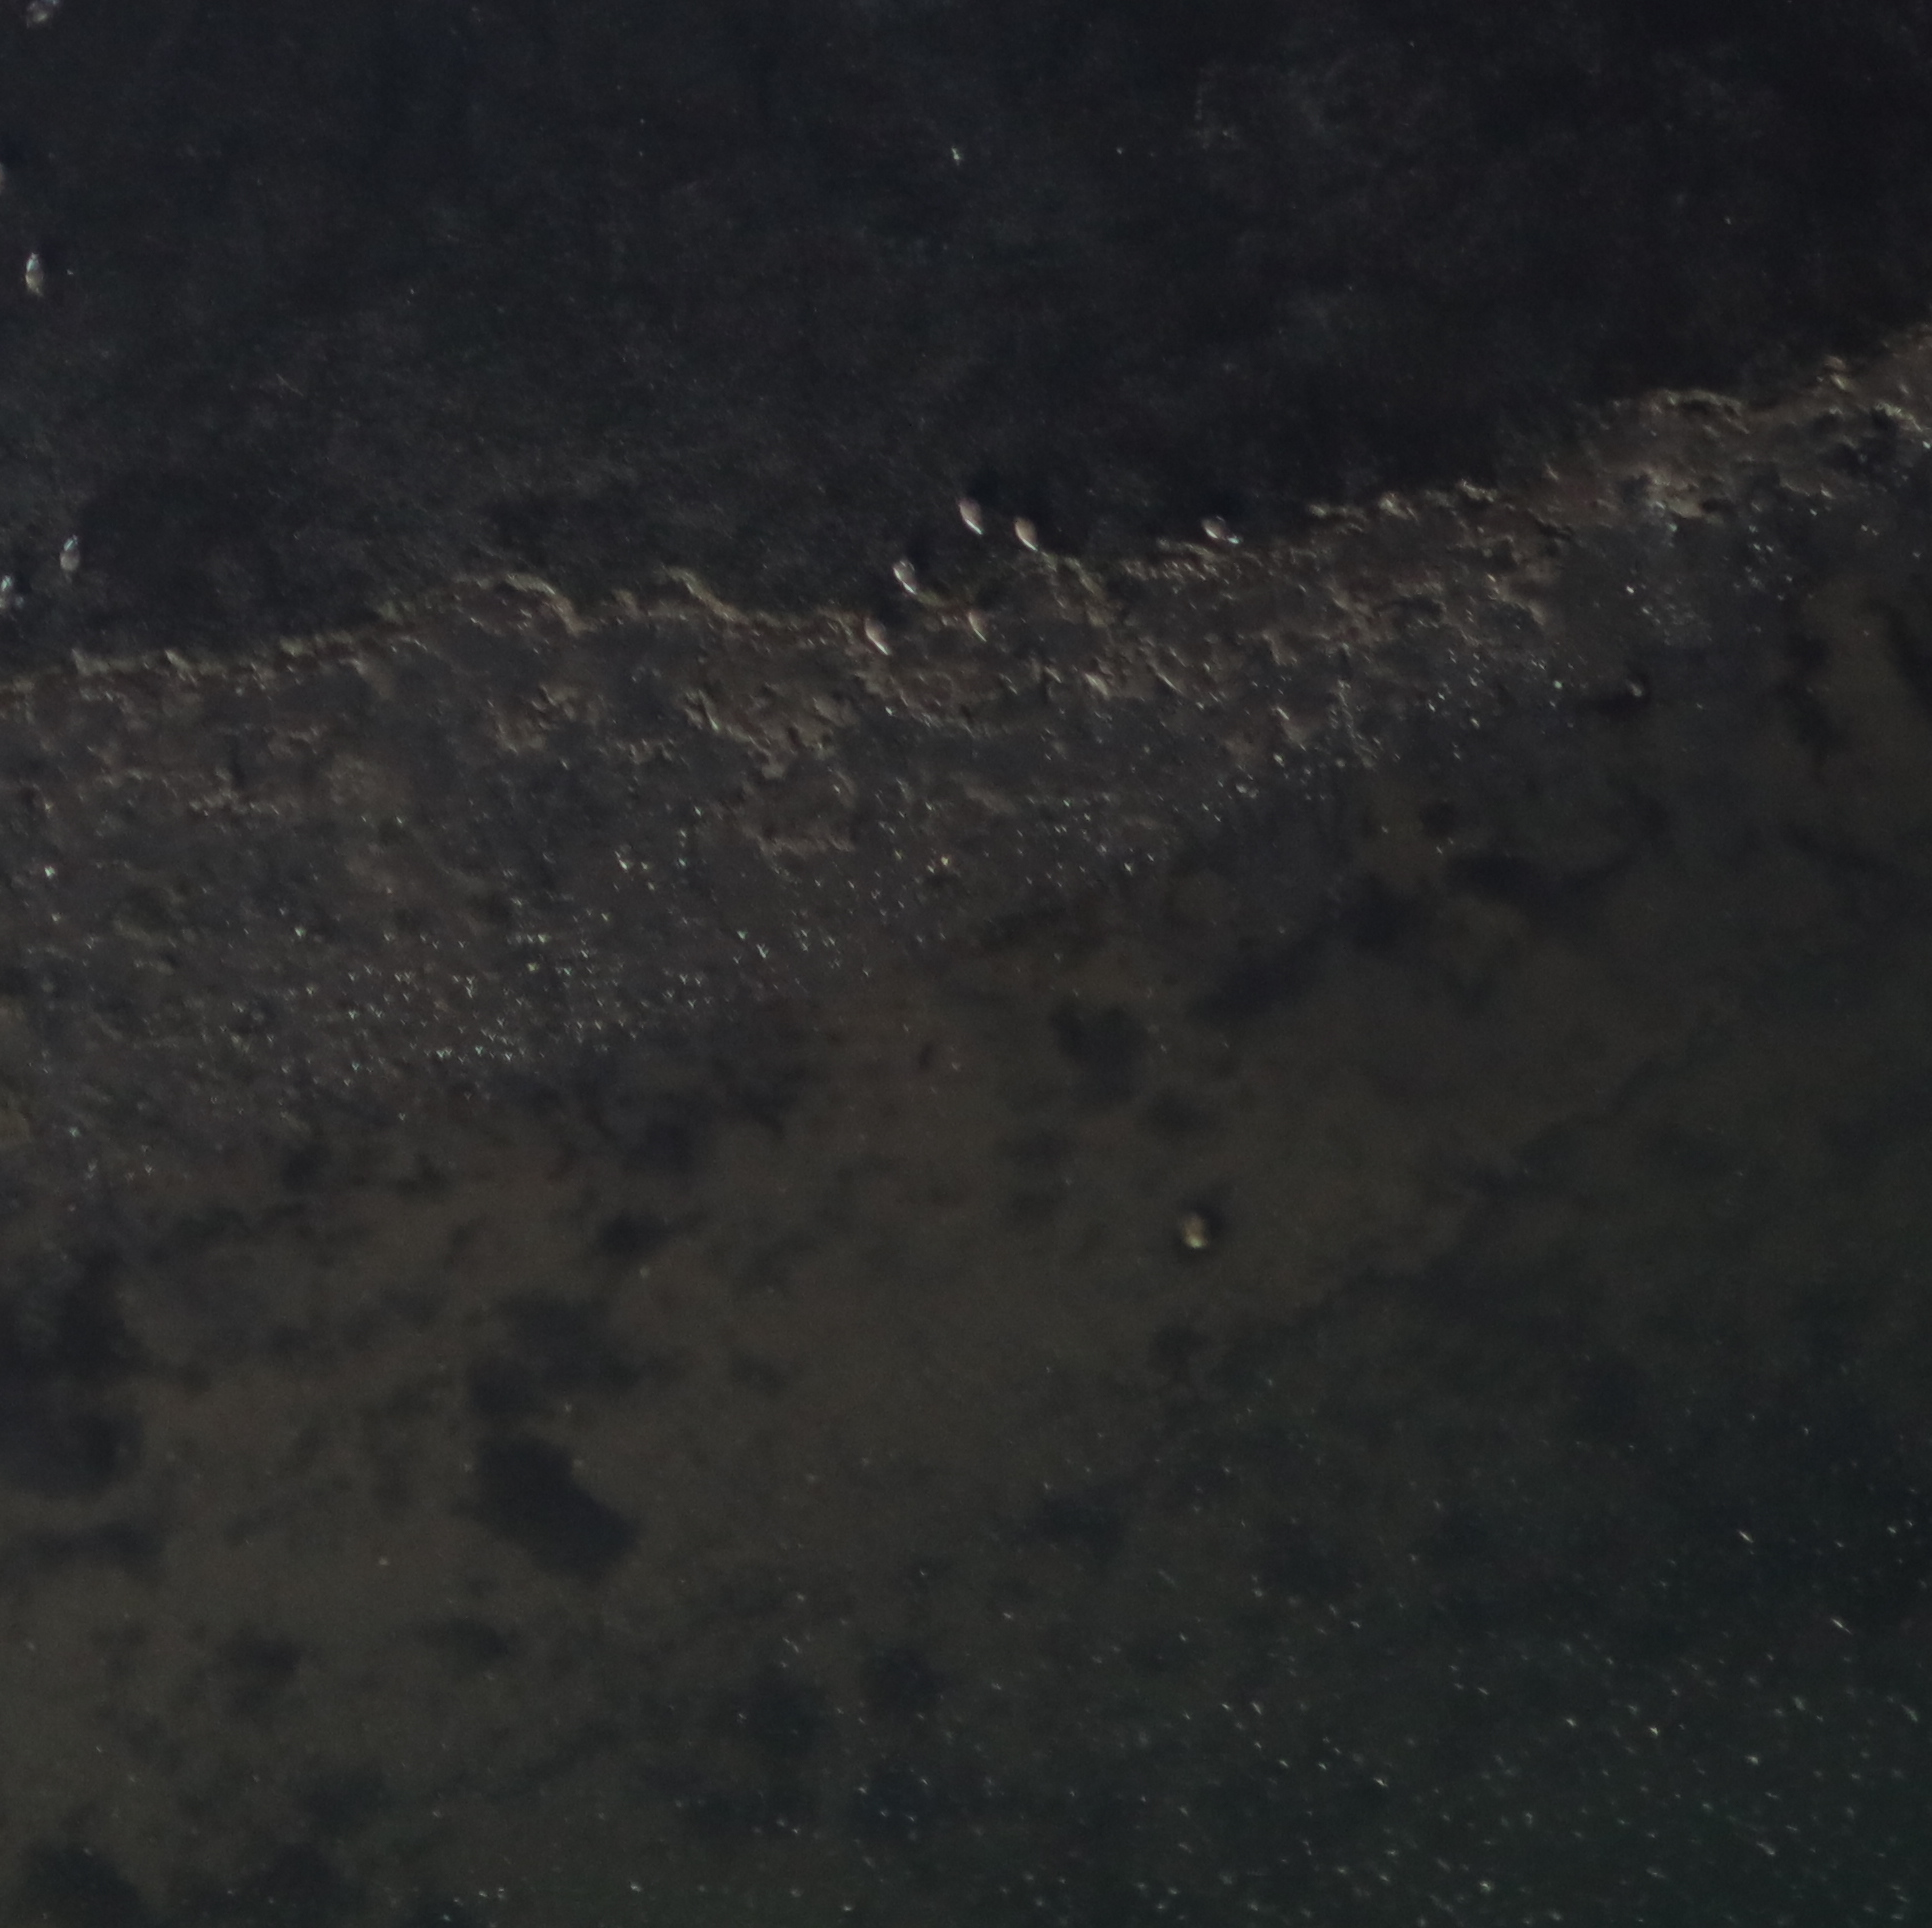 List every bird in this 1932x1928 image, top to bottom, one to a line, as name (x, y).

brant (42, 2)
brant (36, 270)
brant (972, 512)
brant (1026, 526)
brant (1218, 528)
brant (70, 557)
brant (897, 567)
brant (6, 599)
brant (981, 620)
brant (878, 637)